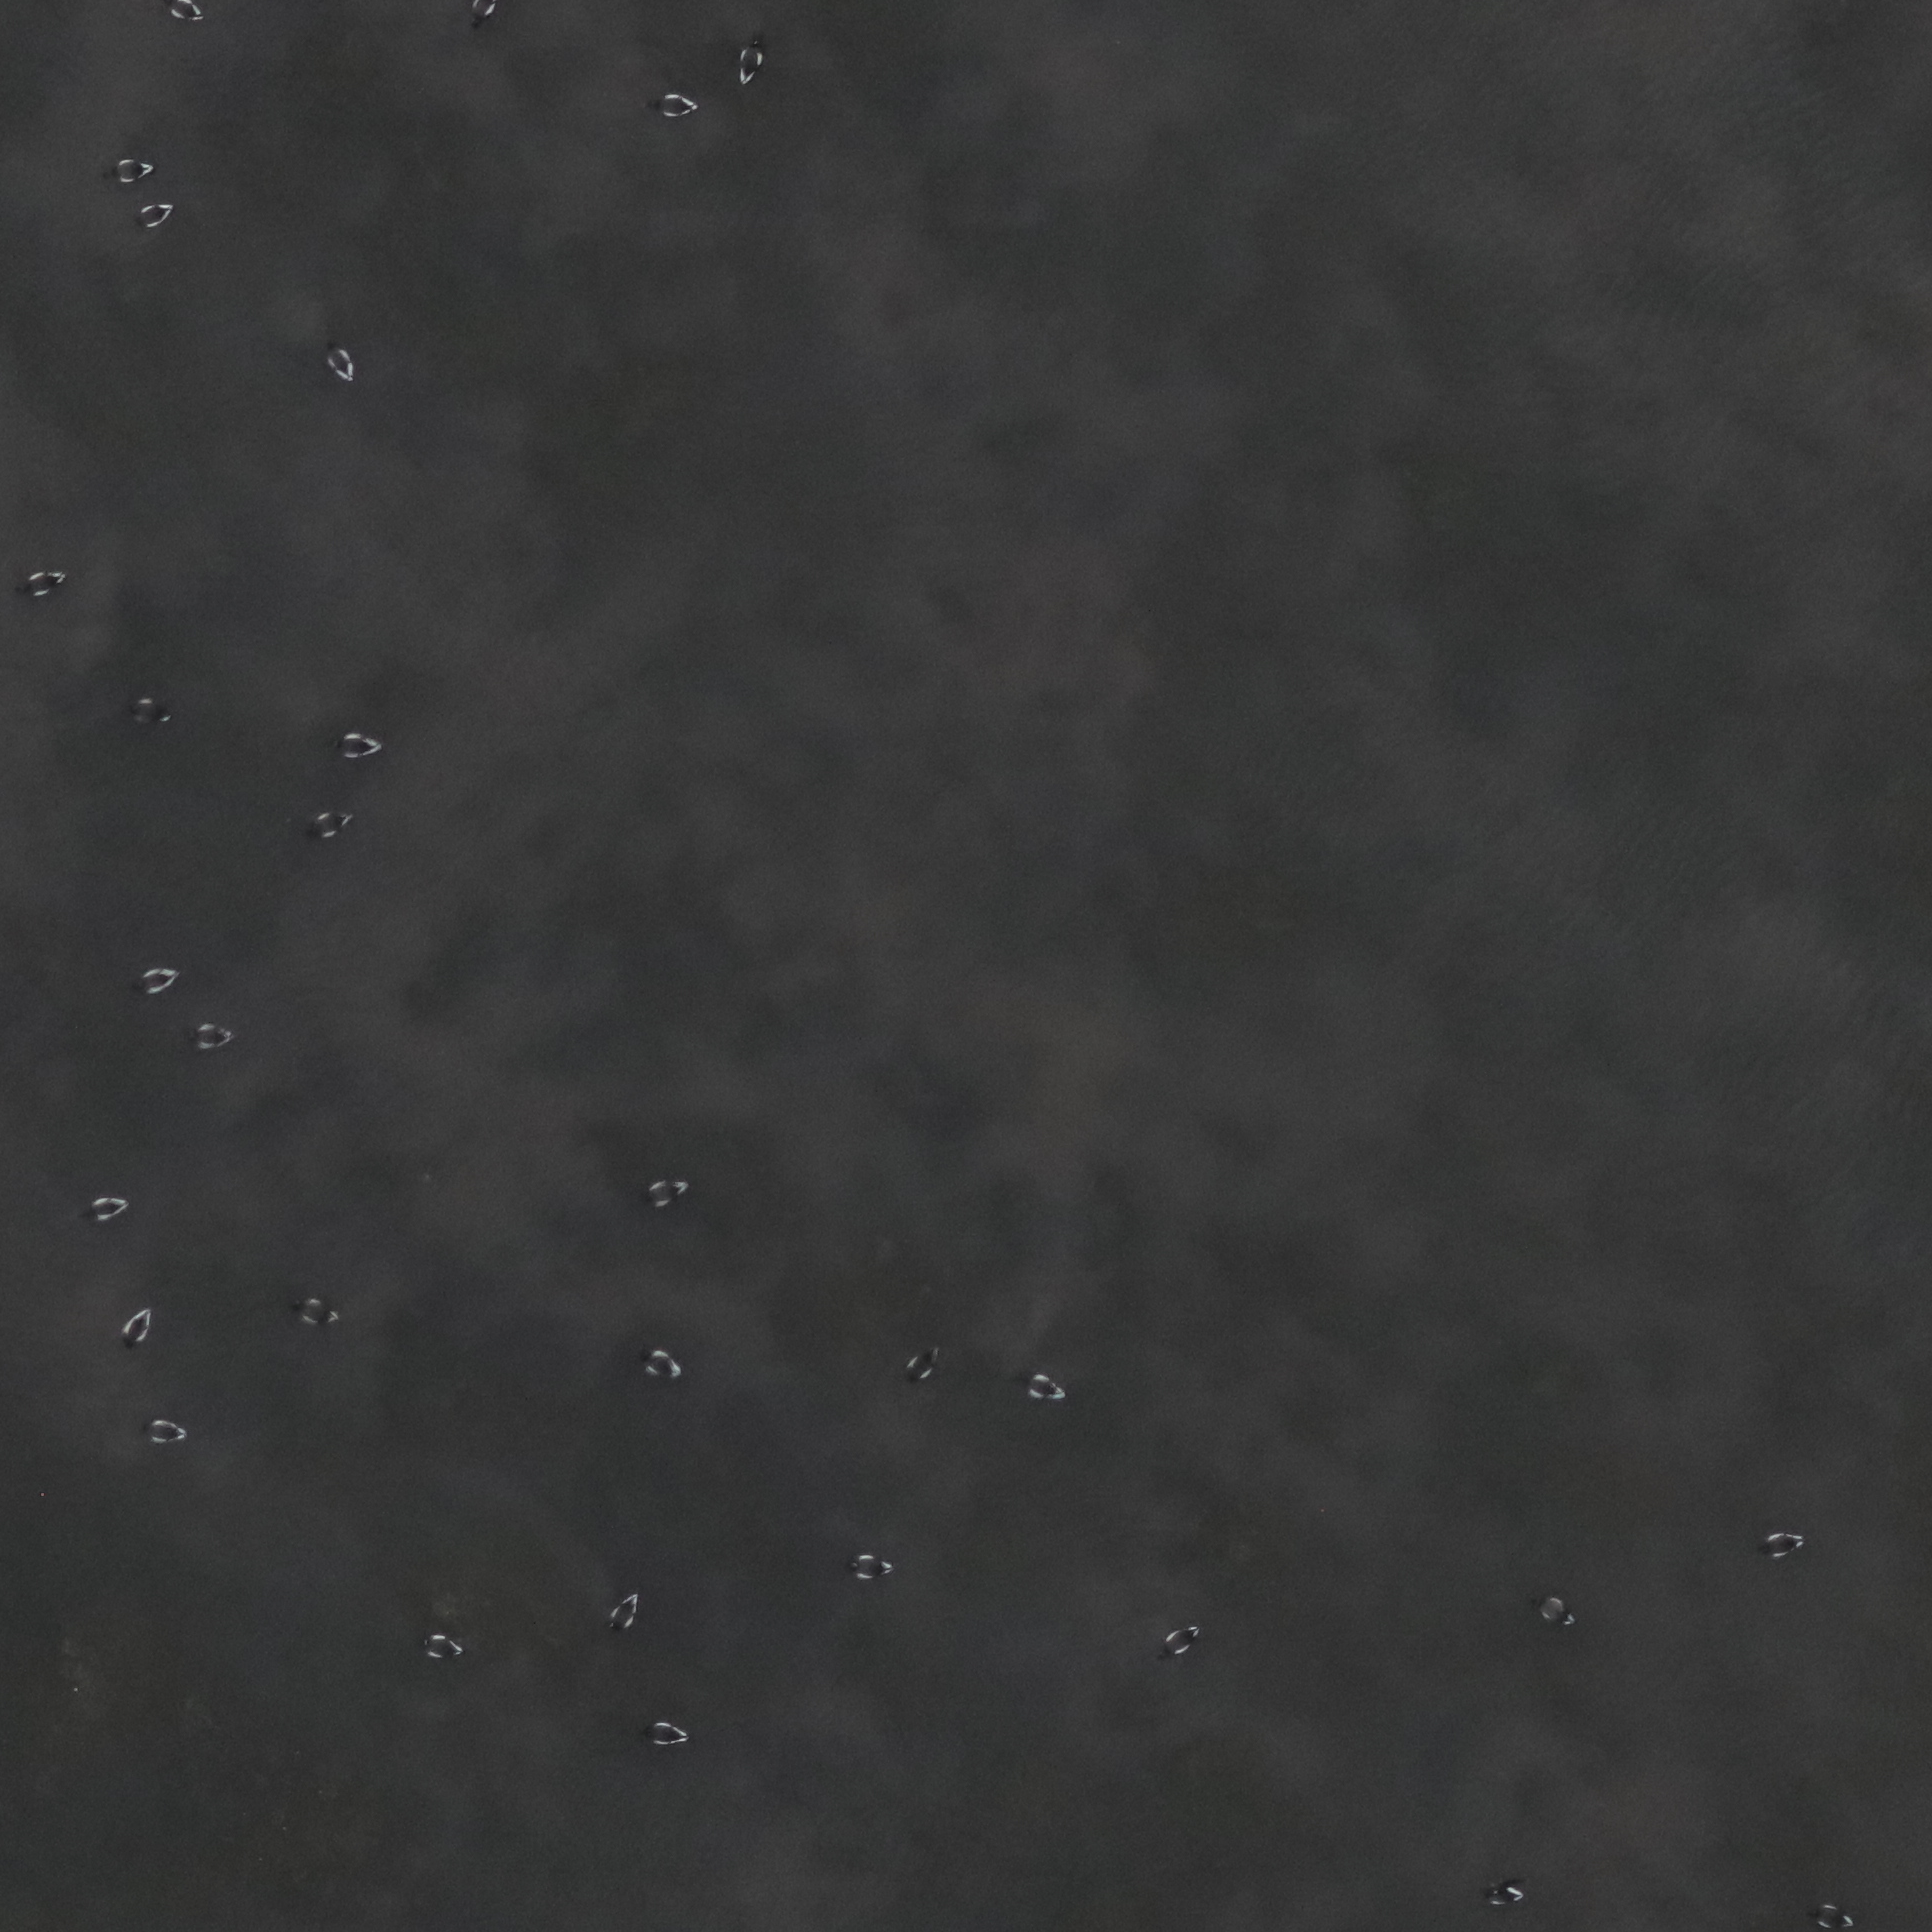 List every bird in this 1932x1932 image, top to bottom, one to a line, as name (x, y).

brant (483, 5)
brant (183, 9)
brant (749, 58)
brant (674, 104)
brant (129, 170)
brant (154, 217)
brant (339, 361)
brant (40, 583)
brant (146, 708)
brant (356, 745)
brant (330, 823)
brant (157, 977)
brant (210, 1036)
brant (663, 1192)
brant (105, 1207)
brant (313, 1311)
brant (136, 1328)
brant (660, 1364)
brant (920, 1365)
brant (1040, 1386)
brant (162, 1430)
brant (1781, 1545)
brant (866, 1567)
brant (1553, 1609)
brant (622, 1613)
brant (1179, 1640)
brant (441, 1645)
brant (664, 1732)
brant (1504, 1894)
brant (1832, 1918)